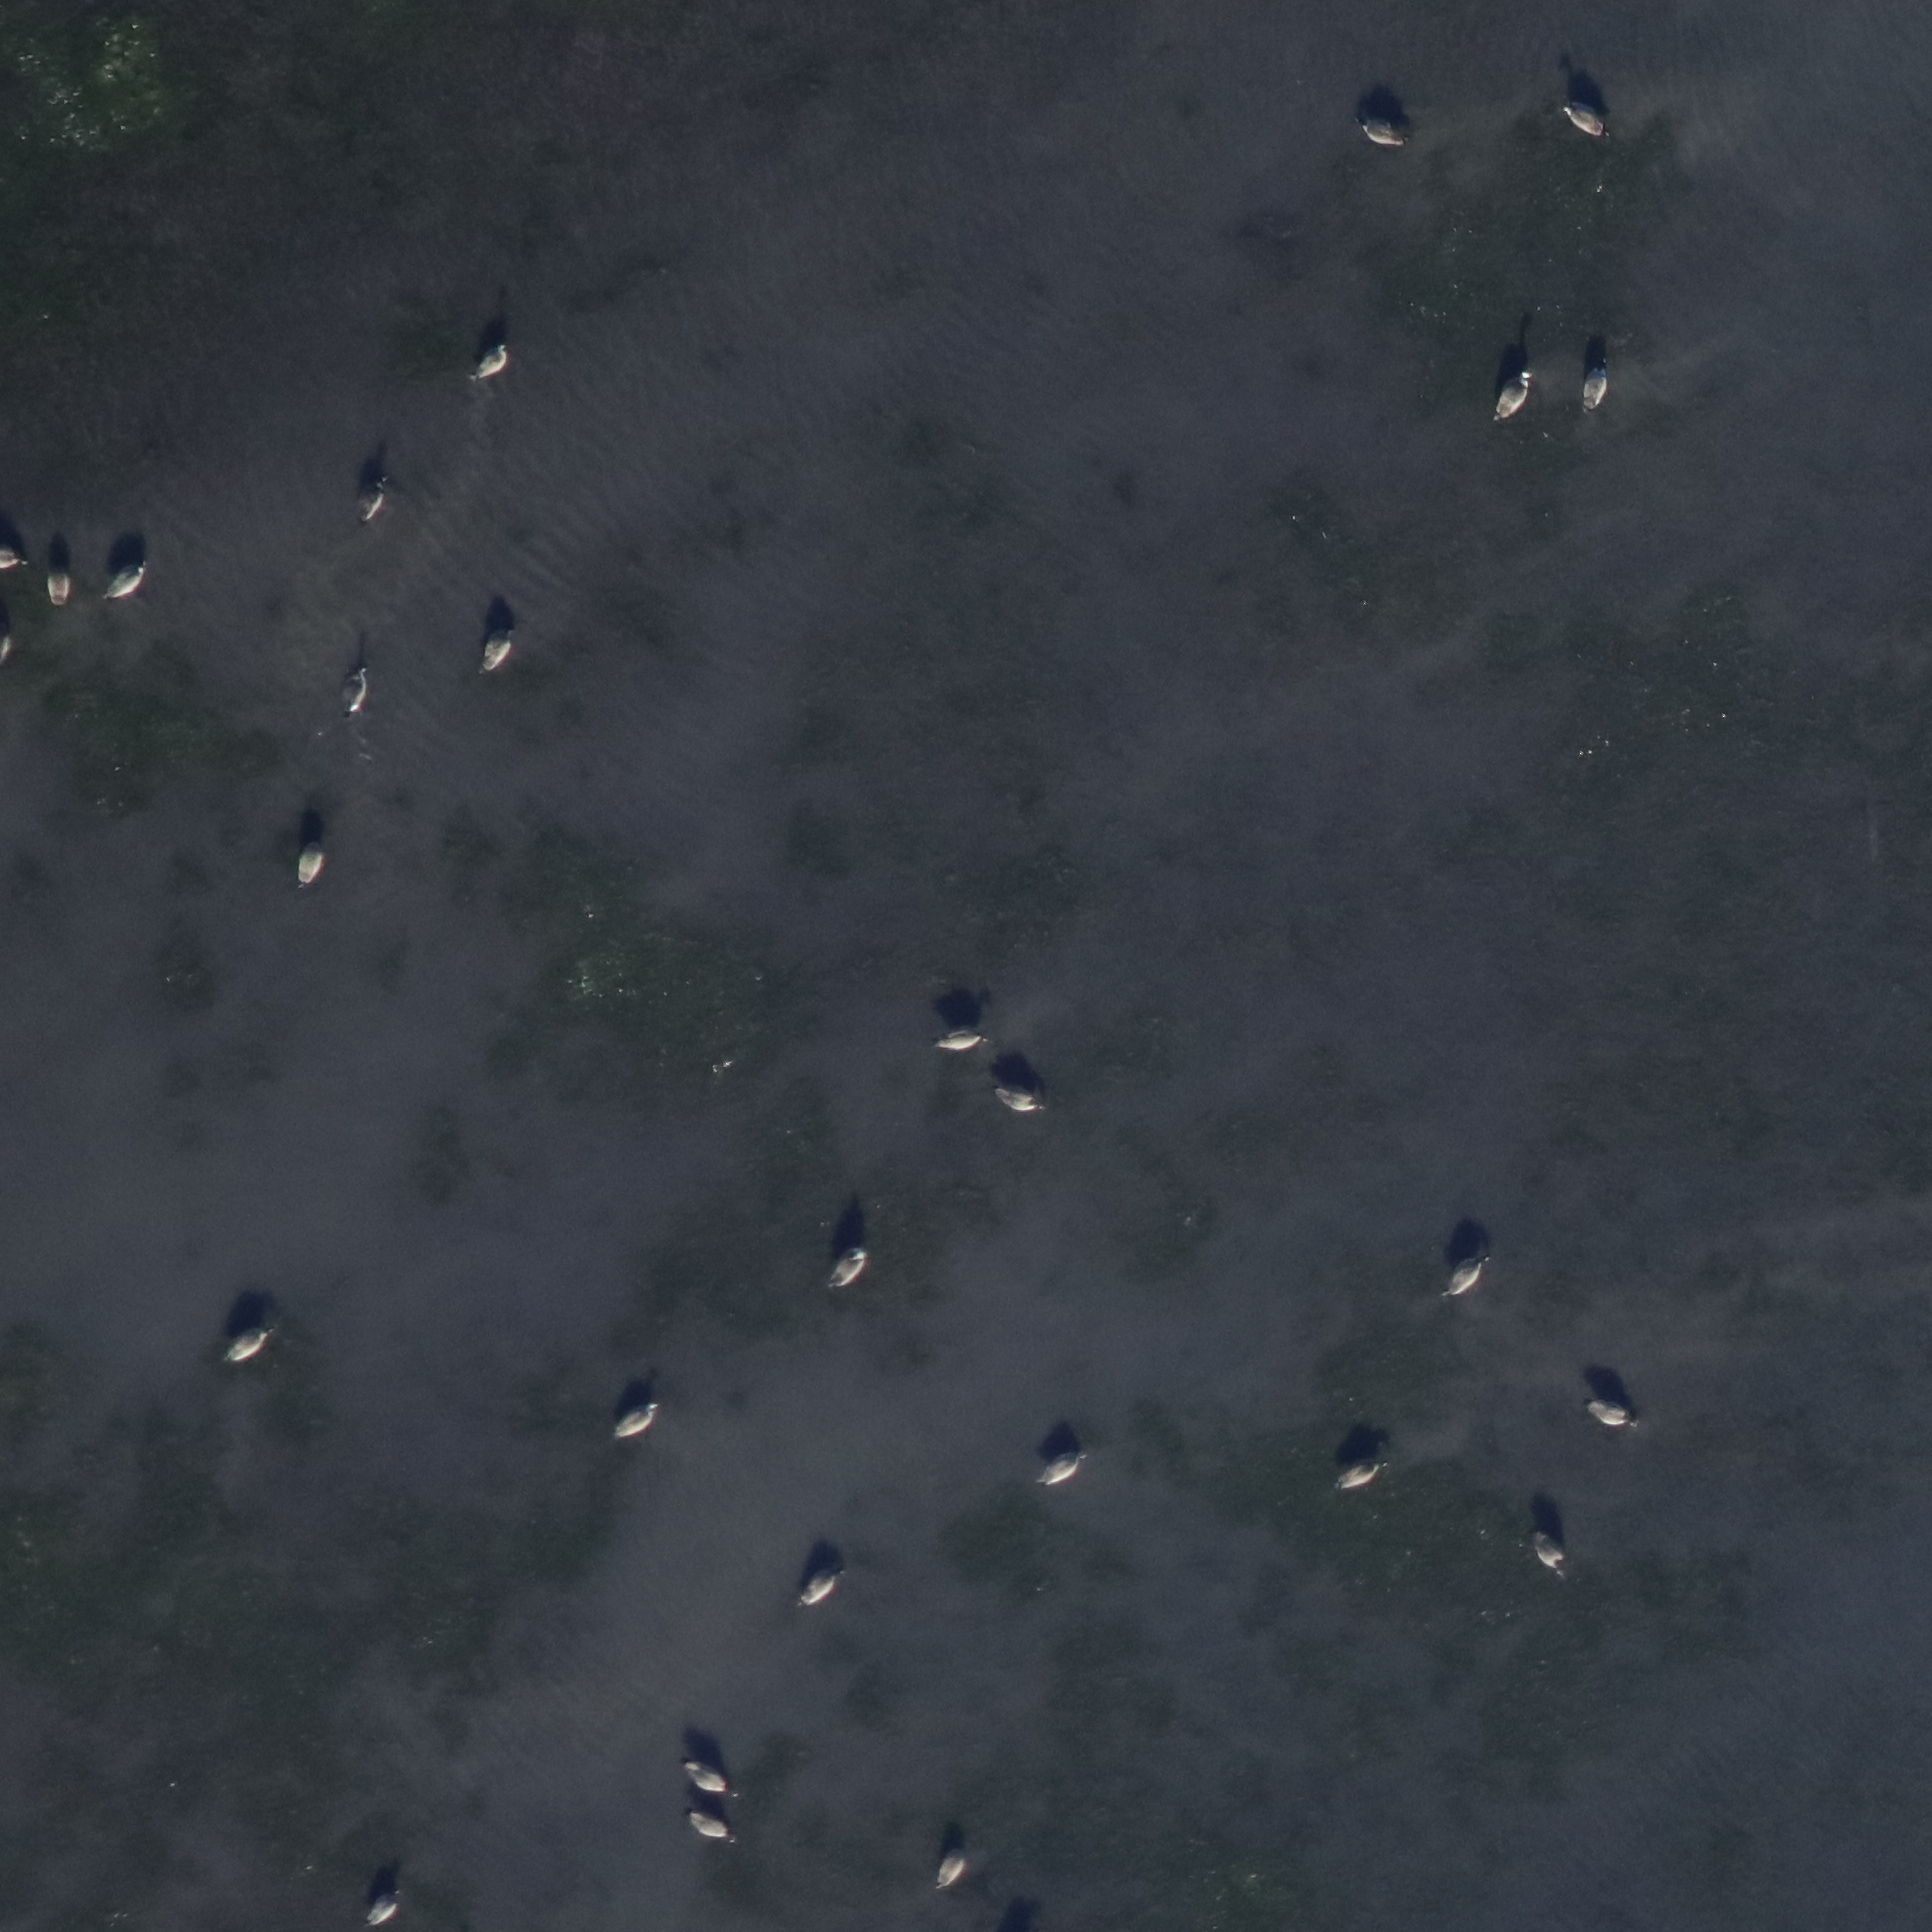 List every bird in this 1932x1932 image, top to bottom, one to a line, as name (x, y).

Canada goose (1586, 119)
Canada goose (1382, 131)
Canada goose (490, 361)
Canada goose (1594, 389)
Canada goose (1515, 392)
Canada goose (371, 502)
Canada goose (4, 561)
Canada goose (125, 578)
Canada goose (57, 586)
Canada goose (498, 650)
Canada goose (356, 691)
Canada goose (311, 863)
Canada goose (963, 1039)
Canada goose (1021, 1098)
Canada goose (847, 1268)
Canada goose (1463, 1276)
Canada goose (247, 1345)
Canada goose (1608, 1413)
Canada goose (635, 1421)
Canada goose (1061, 1469)
Canada goose (1357, 1475)
Canada goose (1548, 1552)
Canada goose (819, 1586)
Canada goose (709, 1778)
Canada goose (706, 1826)
Canada goose (950, 1869)
Canada goose (384, 1908)